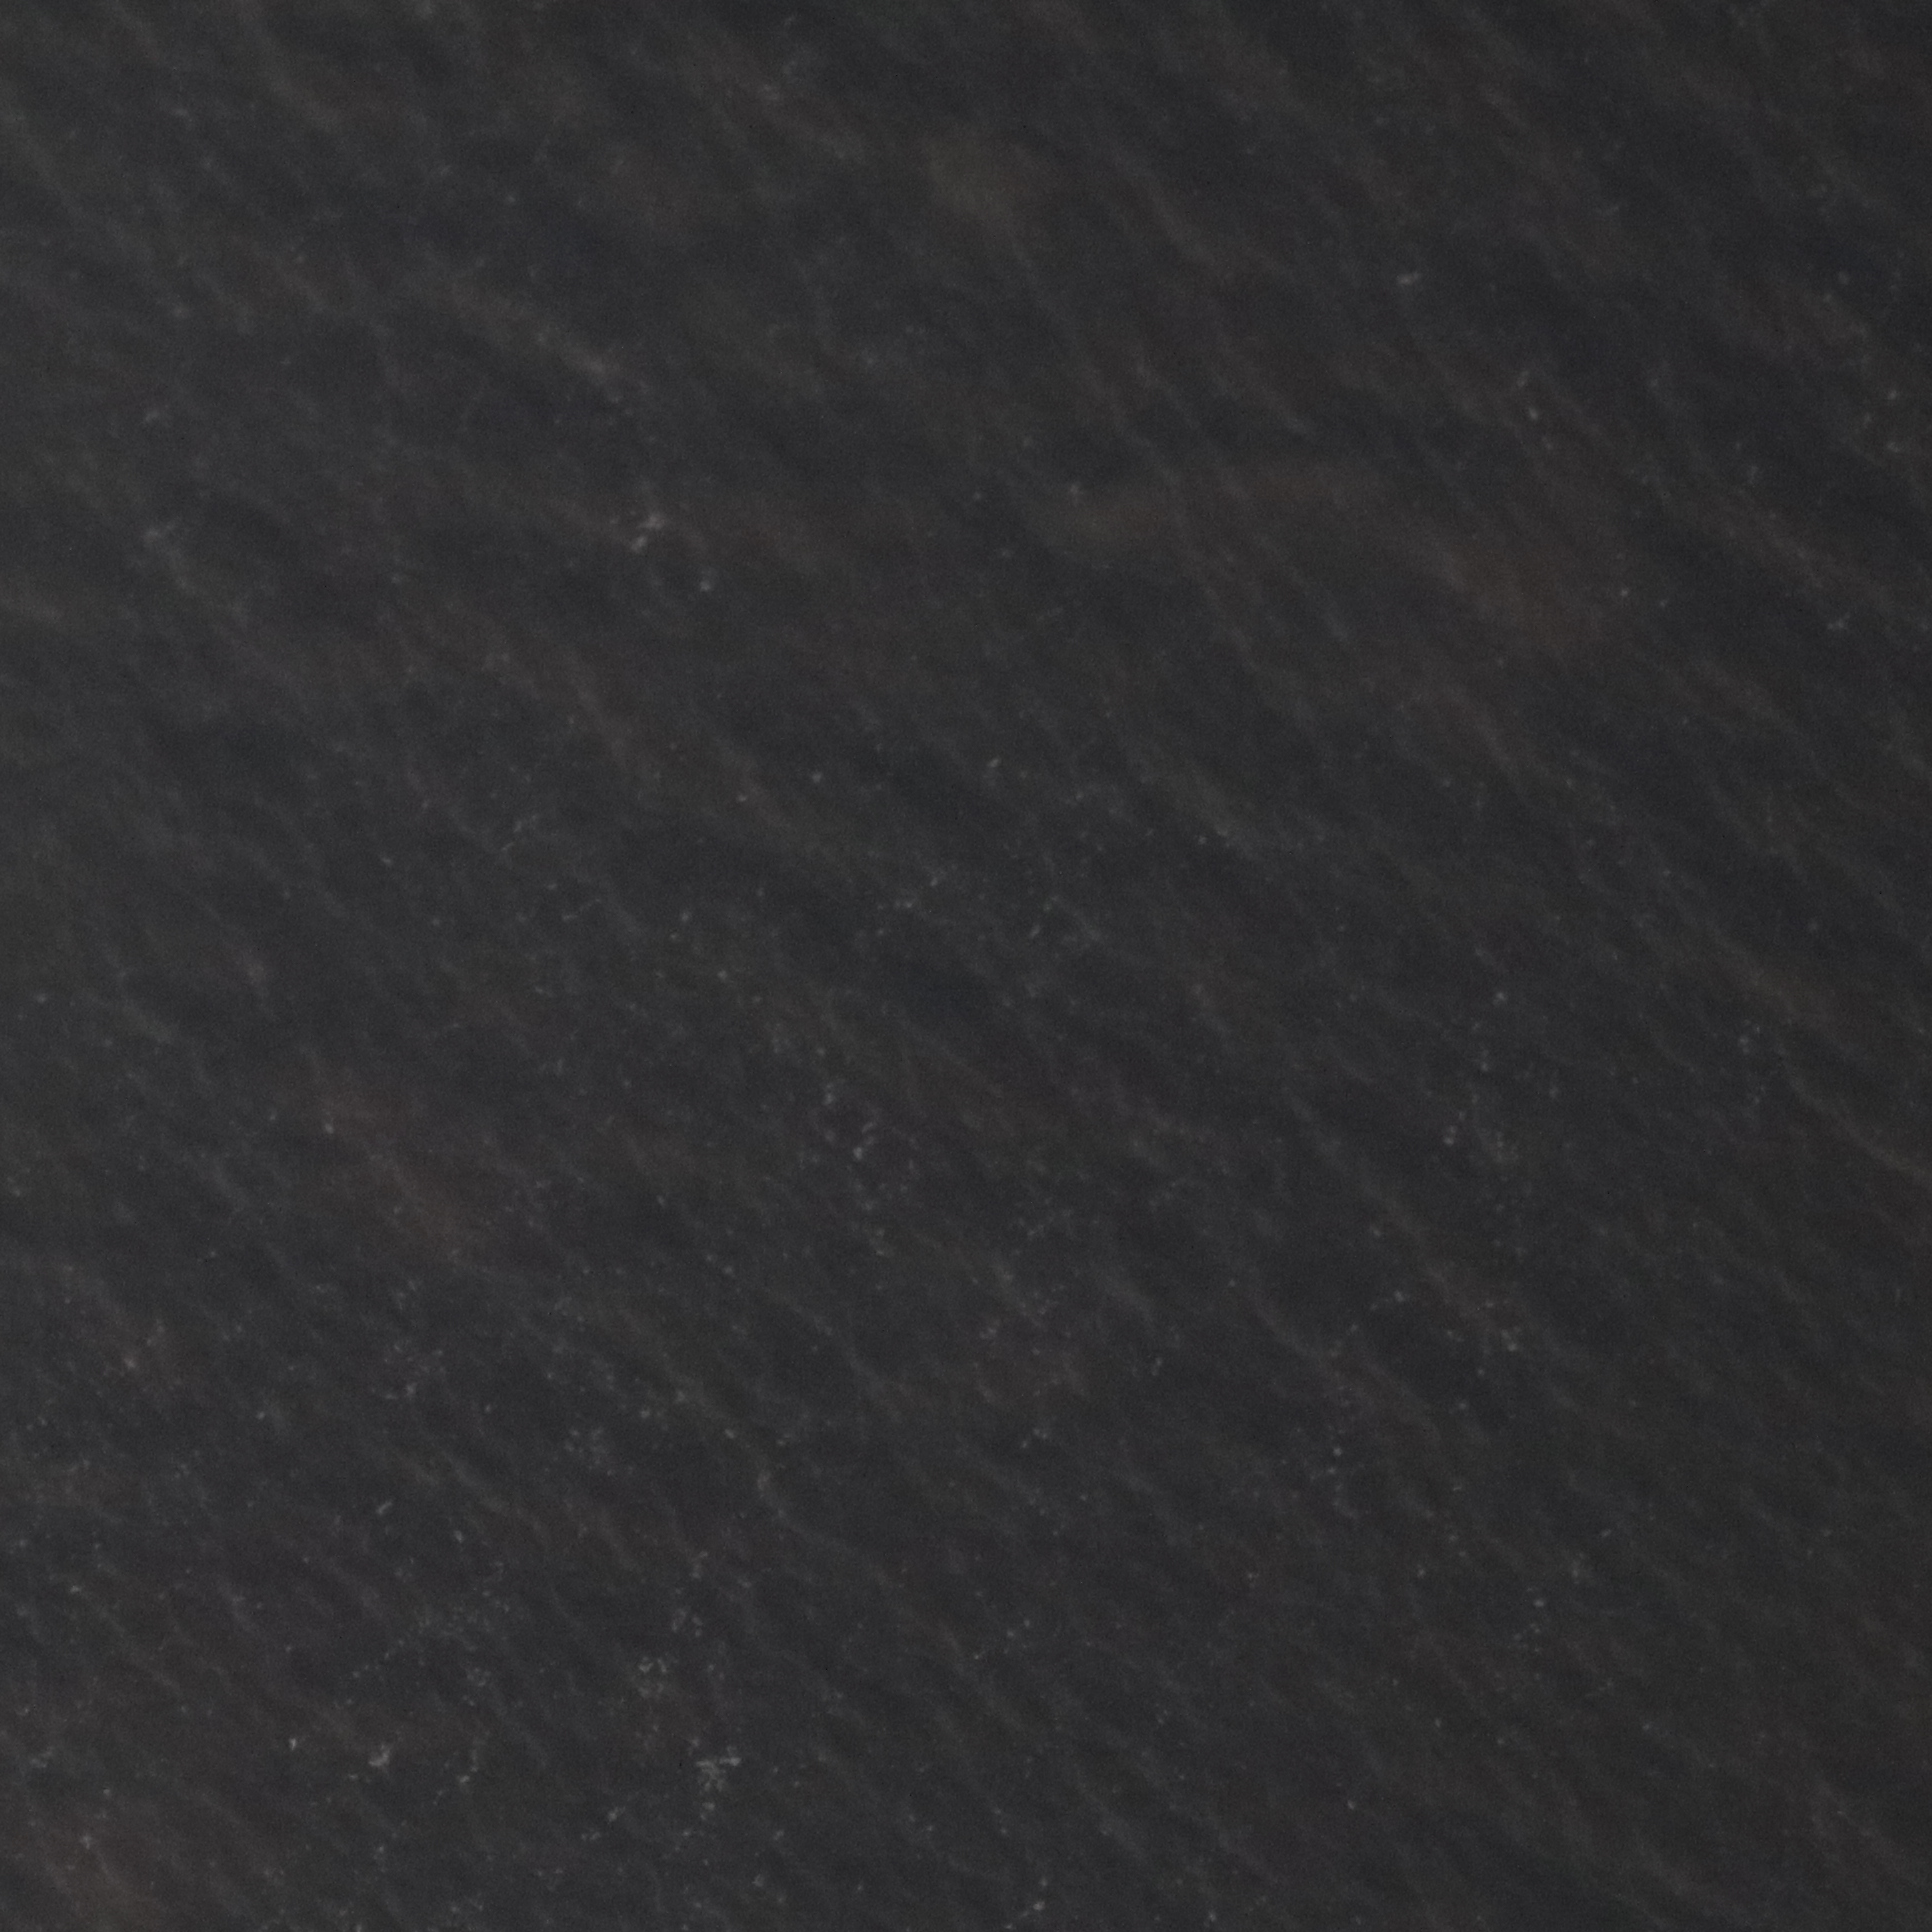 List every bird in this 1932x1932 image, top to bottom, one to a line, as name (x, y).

None